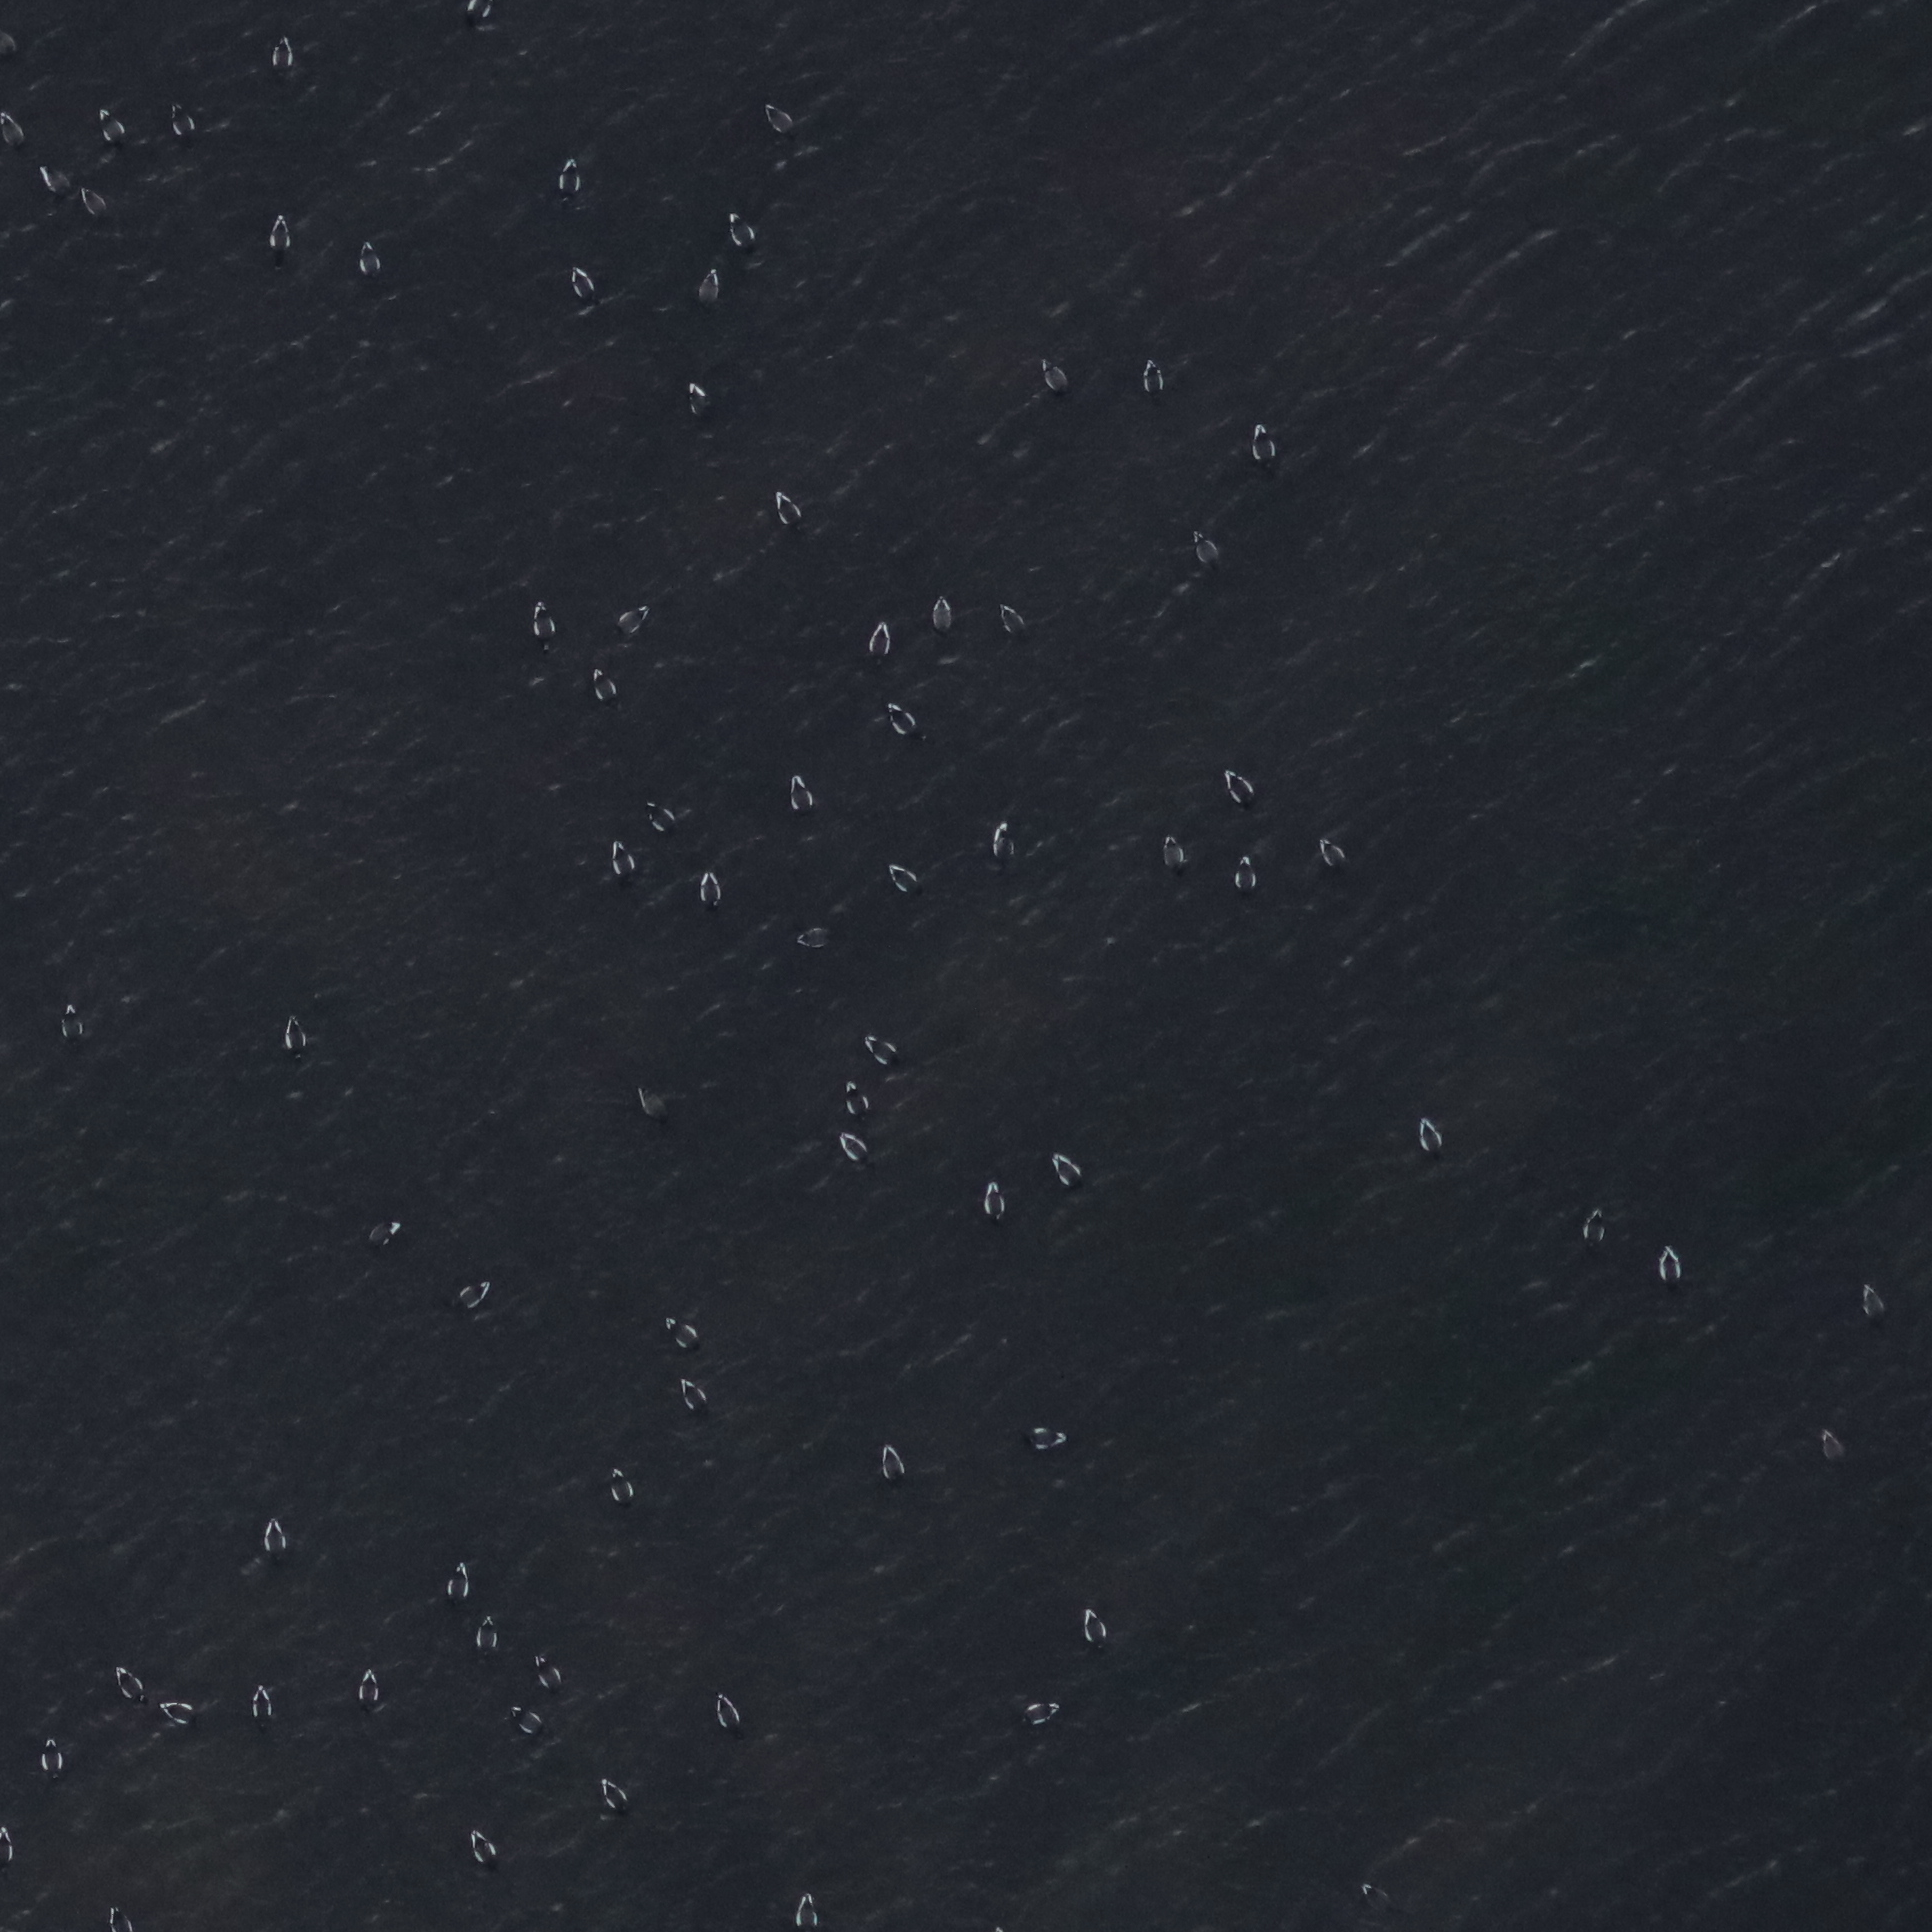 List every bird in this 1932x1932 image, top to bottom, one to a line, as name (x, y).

brant (482, 4)
brant (1, 42)
brant (282, 56)
brant (783, 120)
brant (181, 121)
brant (115, 130)
brant (10, 132)
brant (57, 178)
brant (569, 181)
brant (96, 204)
brant (743, 234)
brant (280, 238)
brant (370, 259)
brant (585, 287)
brant (708, 289)
brant (1056, 378)
brant (1151, 380)
brant (697, 399)
brant (1261, 448)
brant (789, 512)
brant (1205, 551)
brant (944, 619)
brant (631, 621)
brant (1012, 622)
brant (543, 624)
brant (880, 643)
brant (604, 689)
brant (904, 723)
brant (1239, 788)
brant (801, 797)
brant (660, 819)
brant (1002, 843)
brant (1175, 854)
brant (1333, 854)
brant (624, 861)
brant (903, 879)
brant (1246, 879)
brant (710, 891)
brant (817, 938)
brant (73, 1025)
brant (297, 1037)
brant (884, 1052)
brant (855, 1098)
brant (652, 1105)
brant (1429, 1141)
brant (857, 1149)
brant (1070, 1173)
brant (994, 1203)
brant (1593, 1227)
brant (385, 1231)
brant (1669, 1271)
brant (472, 1298)
brant (1872, 1304)
brant (684, 1335)
brant (696, 1397)
brant (1046, 1440)
brant (1833, 1453)
brant (892, 1465)
brant (621, 1489)
brant (276, 1541)
brant (458, 1585)
brant (1094, 1628)
brant (487, 1637)
brant (548, 1675)
brant (129, 1686)
brant (369, 1692)
brant (263, 1705)
brant (181, 1714)
brant (1042, 1714)
brant (728, 1715)
brant (528, 1722)
brant (51, 1757)
brant (613, 1799)
brant (2, 1849)
brant (485, 1850)
brant (1377, 1899)
brant (807, 1915)
brant (122, 1925)